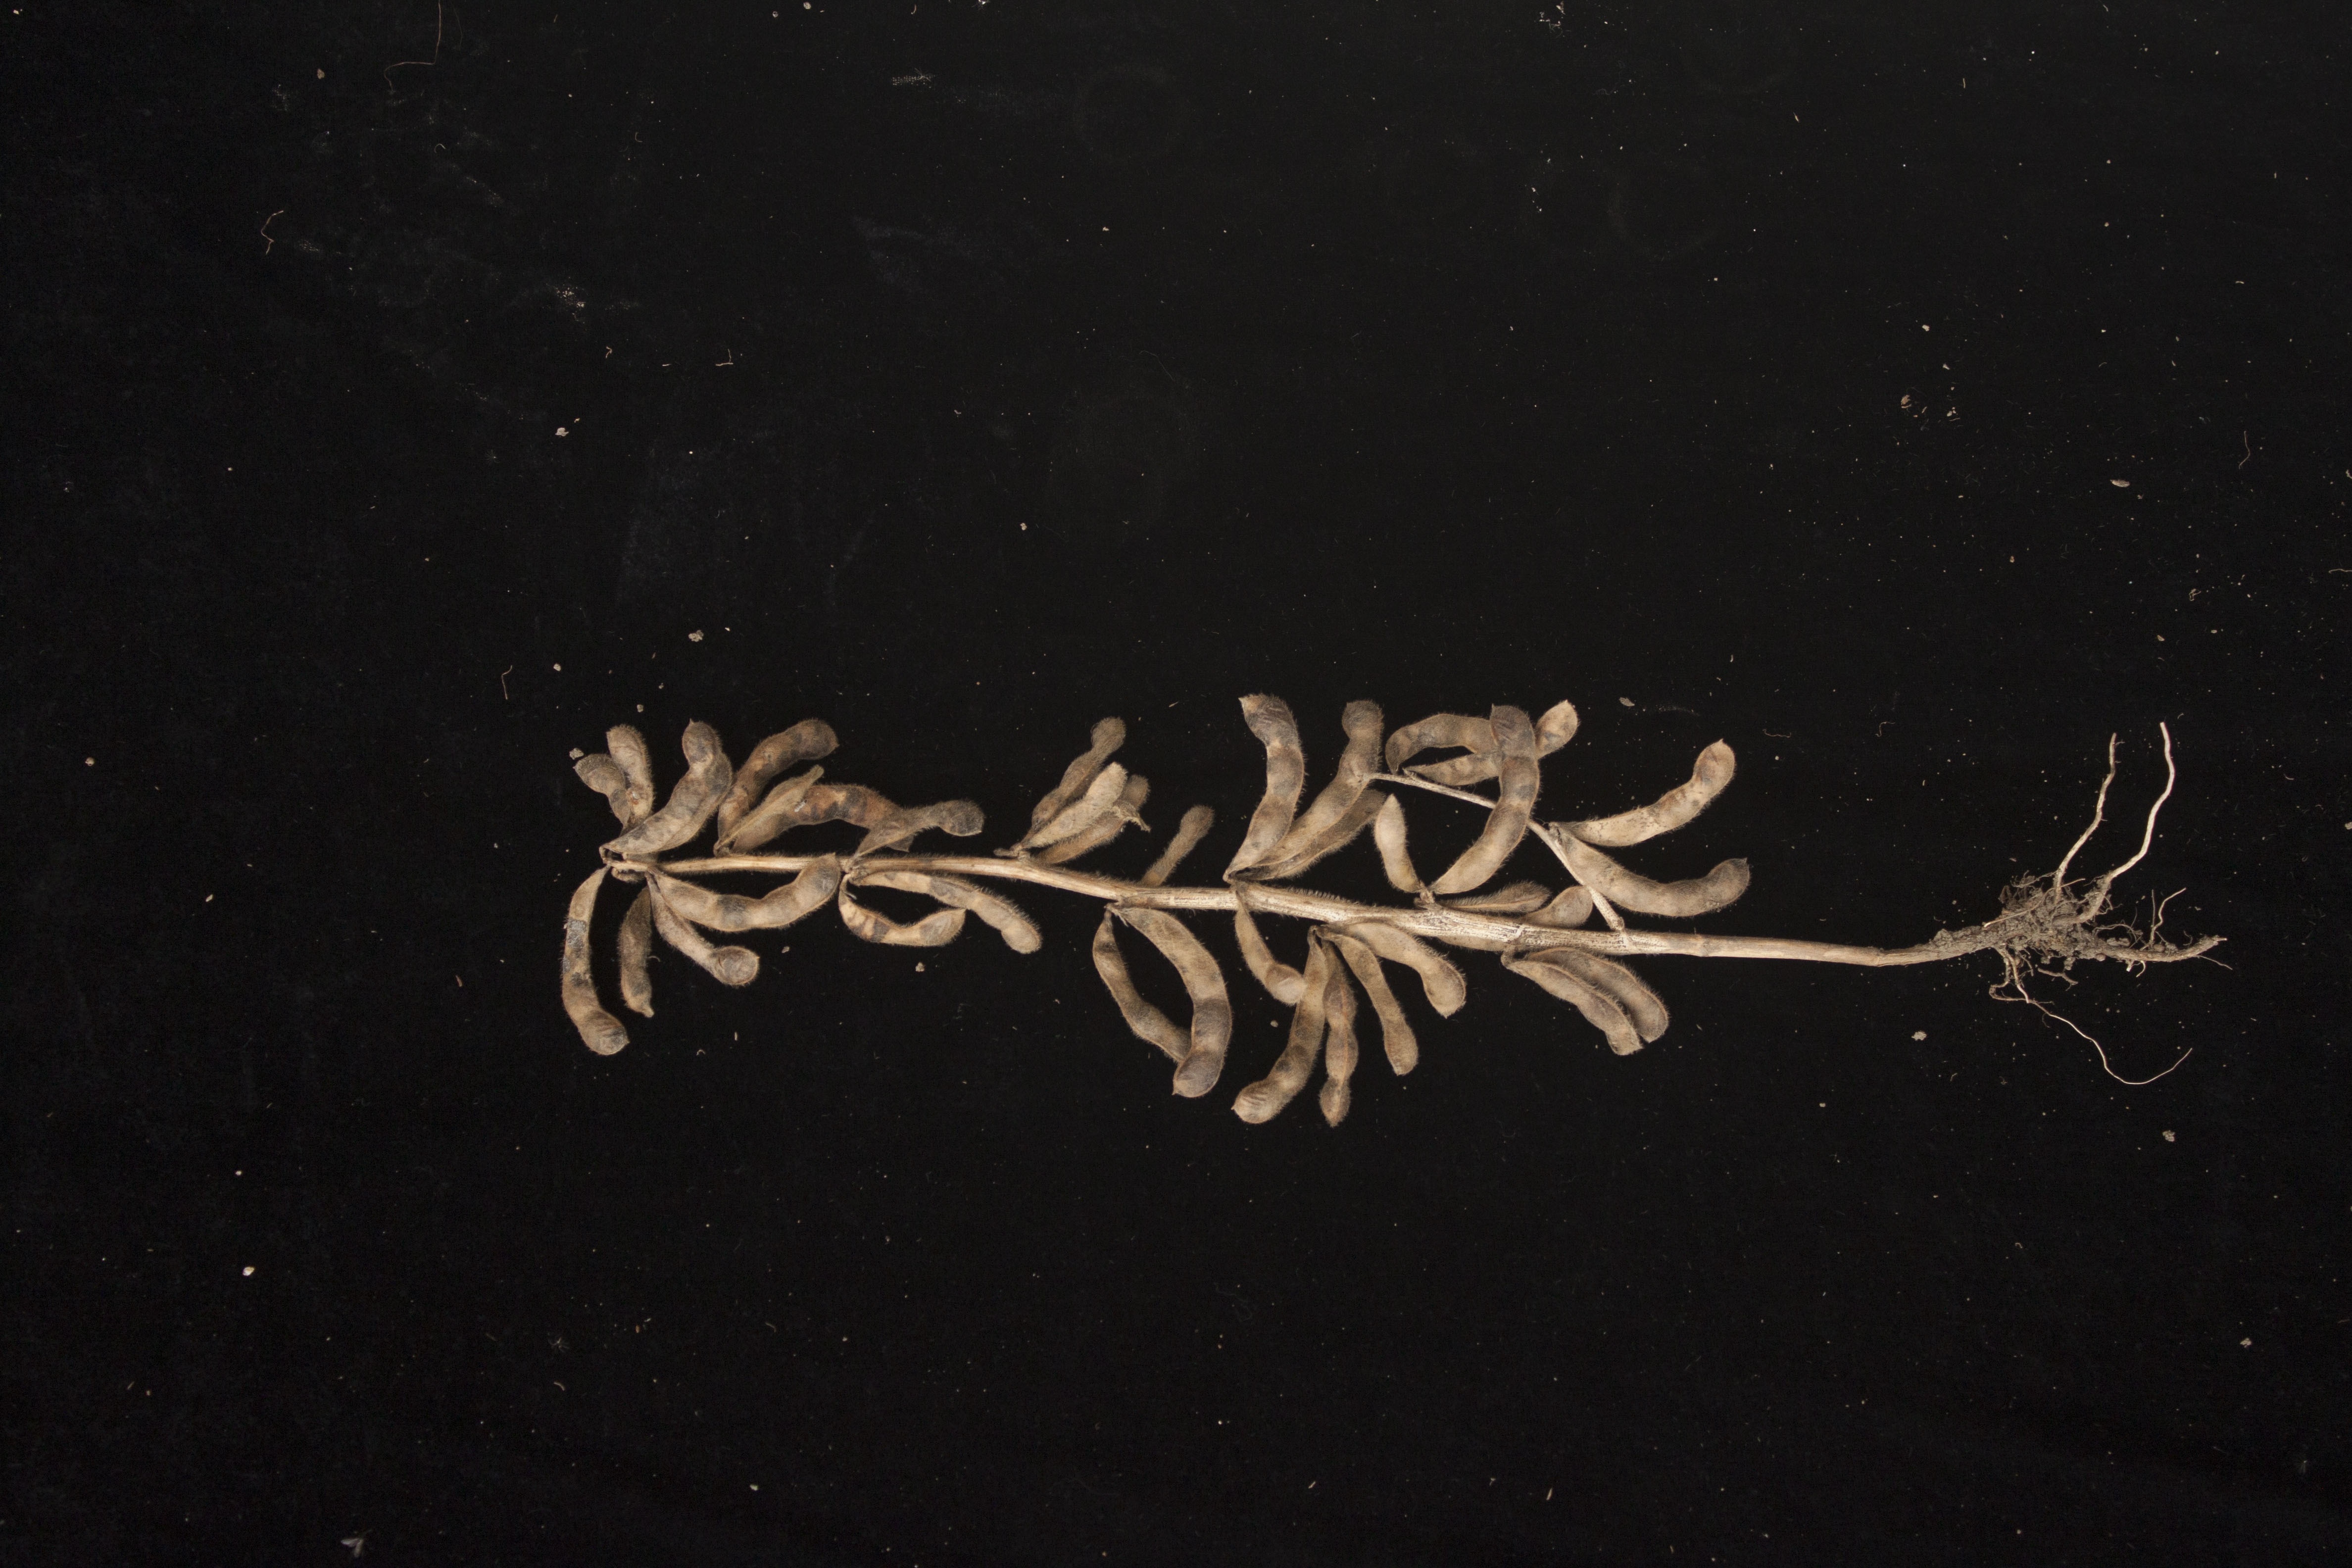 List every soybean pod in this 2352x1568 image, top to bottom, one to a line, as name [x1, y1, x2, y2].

soybean pod [1226, 697, 1305, 881]
soybean pod [1249, 700, 1381, 873]
soybean pod [1412, 701, 1579, 787]
soybean pod [1428, 705, 1539, 895]
soybean pod [1386, 713, 1495, 775]
soybean pod [1022, 716, 1128, 844]
soybean pod [718, 720, 839, 845]
soybean pod [605, 723, 717, 856]
soybean pod [1556, 743, 1735, 848]
soybean pod [1024, 763, 1127, 850]
soybean pod [1030, 775, 1149, 866]
soybean pod [734, 785, 916, 854]
soybean pod [1374, 793, 1428, 894]
soybean pod [853, 802, 982, 862]
soybean pod [1137, 806, 1213, 887]
soybean pod [1558, 828, 1755, 920]
soybean pod [654, 853, 840, 932]
soybean pod [560, 865, 627, 1057]
soybean pod [852, 870, 1040, 956]
soybean pod [647, 879, 759, 986]
soybean pod [838, 882, 965, 948]
soybean pod [1441, 882, 1550, 915]
soybean pod [620, 886, 651, 1017]
soybean pod [1232, 887, 1307, 1008]
soybean pod [1520, 888, 1593, 930]
soybean pod [1111, 907, 1234, 1098]
soybean pod [1092, 914, 1188, 1067]
soybean pod [1342, 923, 1465, 1021]
soybean pod [1231, 933, 1328, 1123]
soybean pod [1321, 933, 1417, 1077]
soybean pod [1319, 944, 1360, 1130]
soybean pod [1521, 946, 1668, 1045]
soybean pod [1507, 962, 1642, 1056]